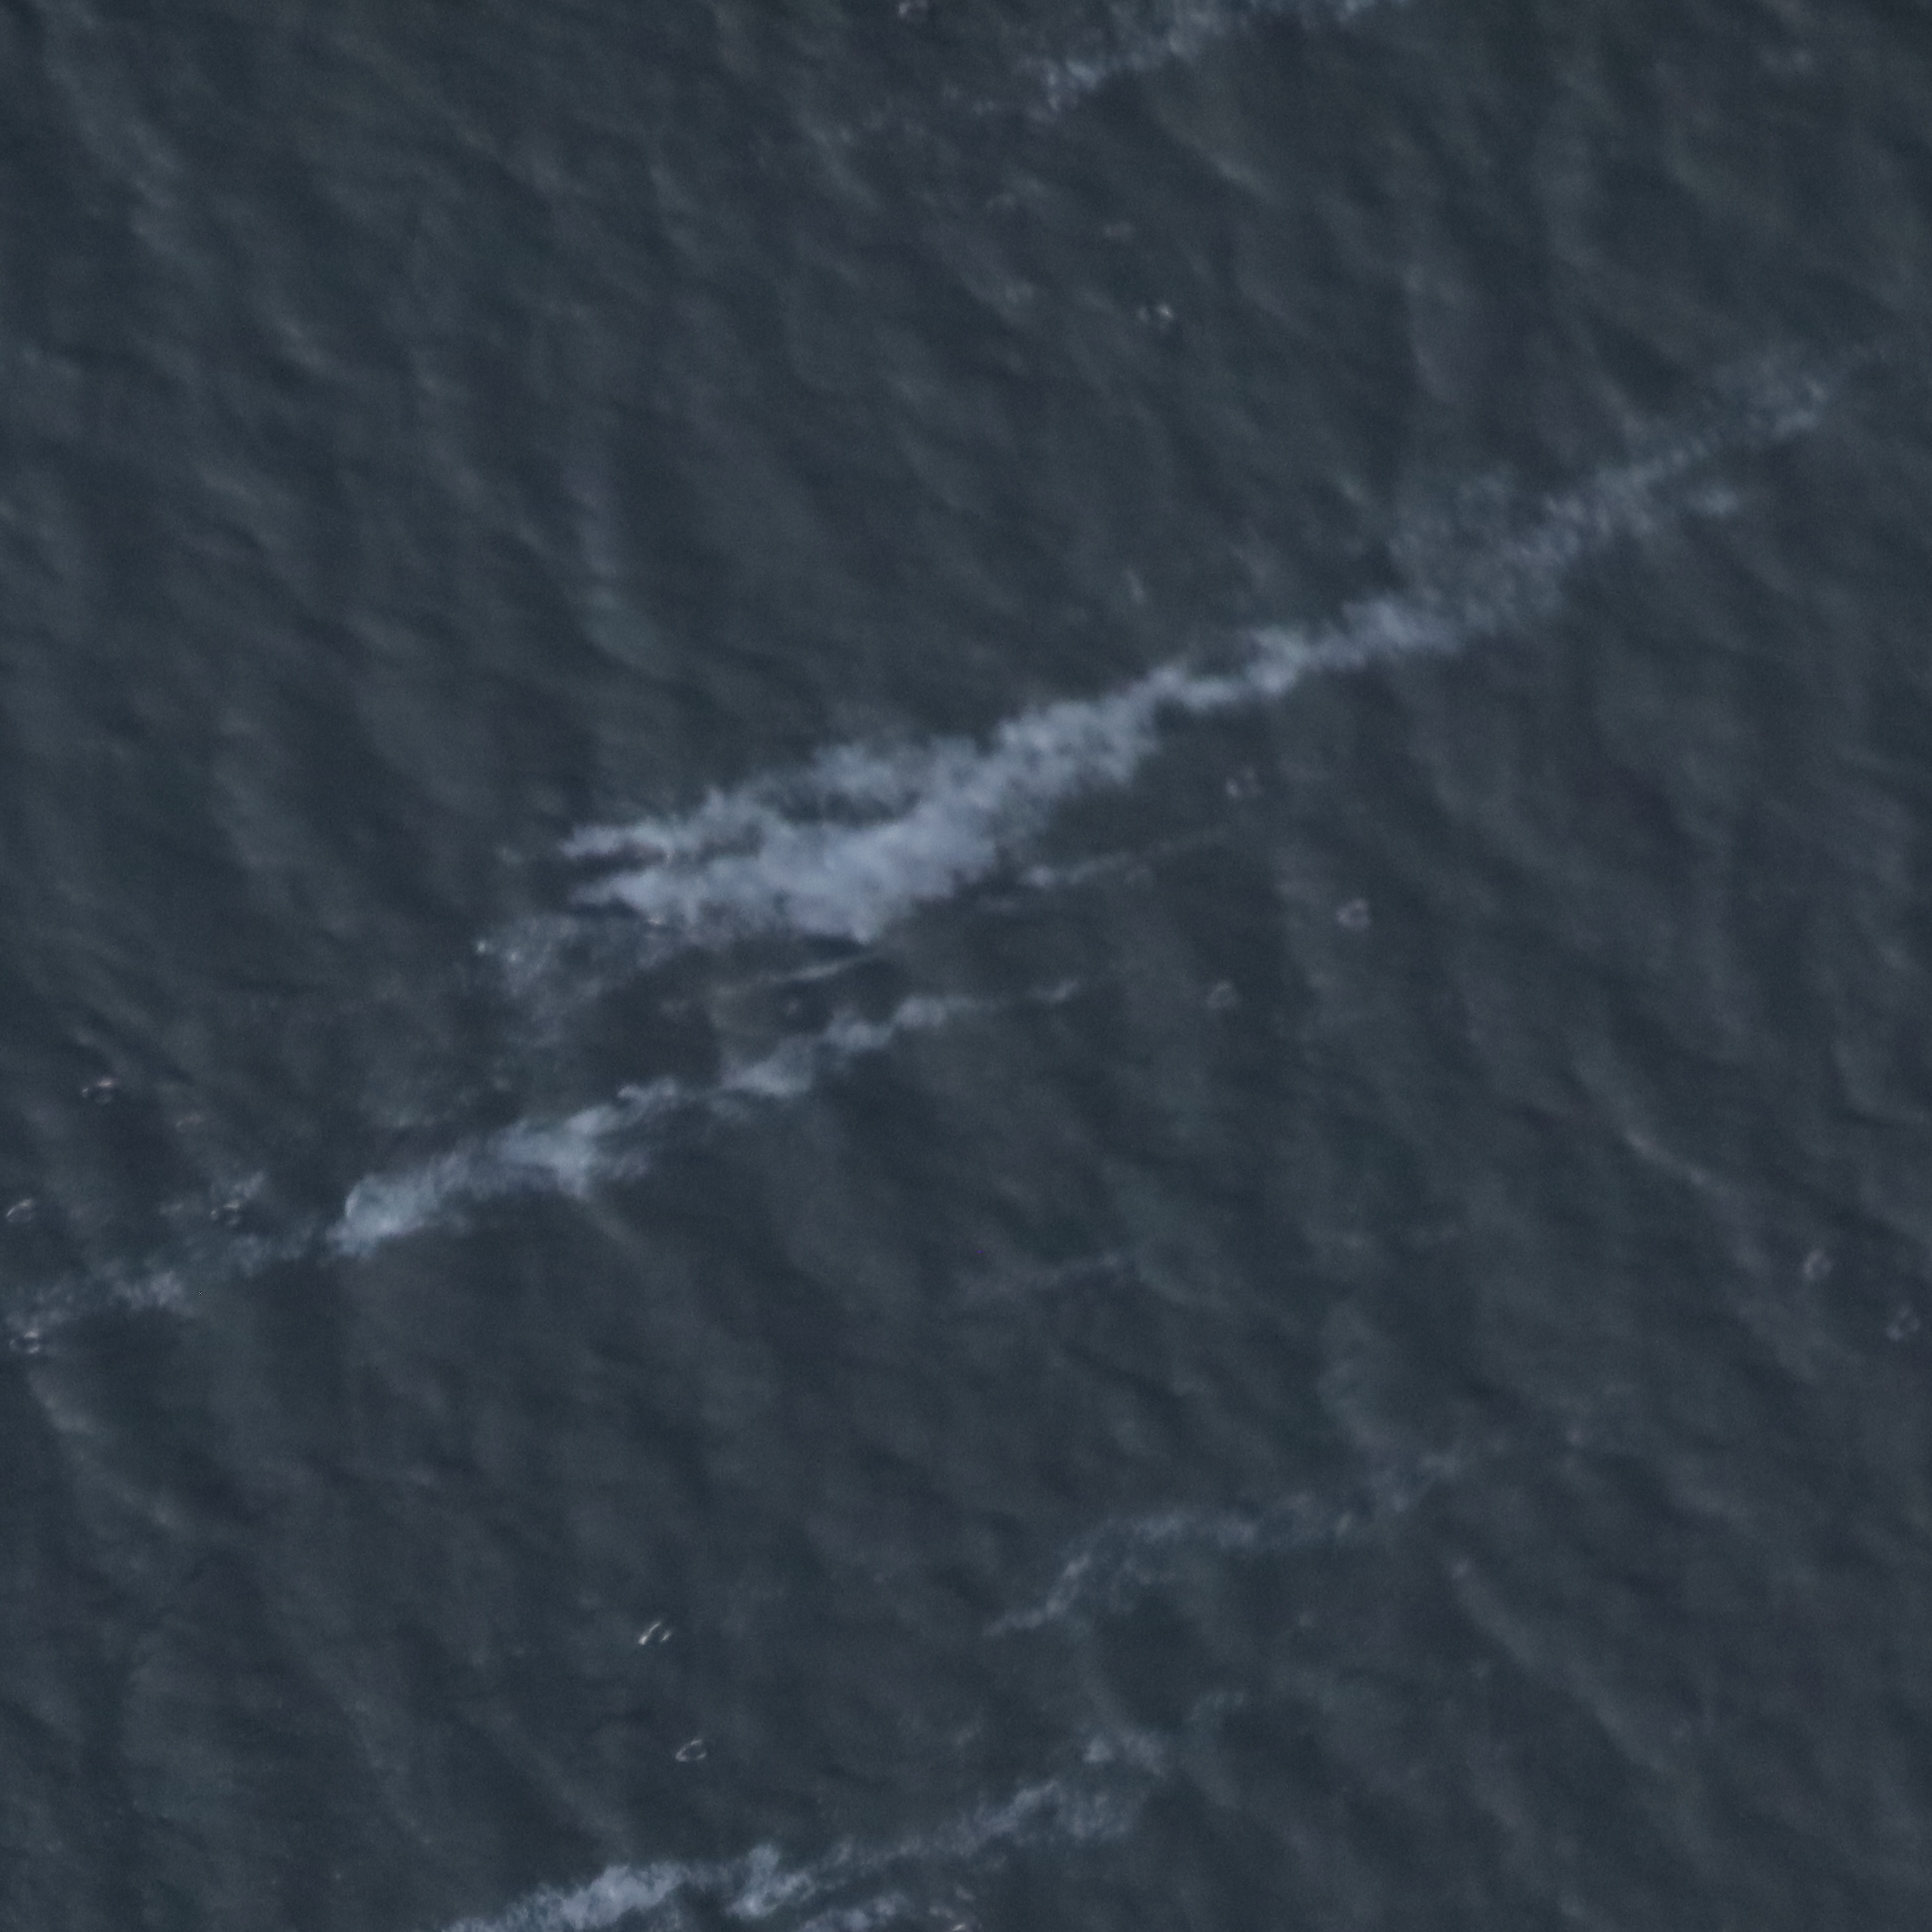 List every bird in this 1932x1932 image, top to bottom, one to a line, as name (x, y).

brant (1003, 199)
brant (1122, 236)
brant (1019, 293)
brant (1155, 316)
brant (1245, 780)
brant (1139, 880)
brant (1357, 914)
brant (658, 930)
brant (1224, 999)
brant (103, 1091)
brant (227, 1208)
brant (23, 1213)
brant (1817, 1265)
brant (1907, 1319)
brant (28, 1342)
brant (658, 1635)
brant (694, 1749)